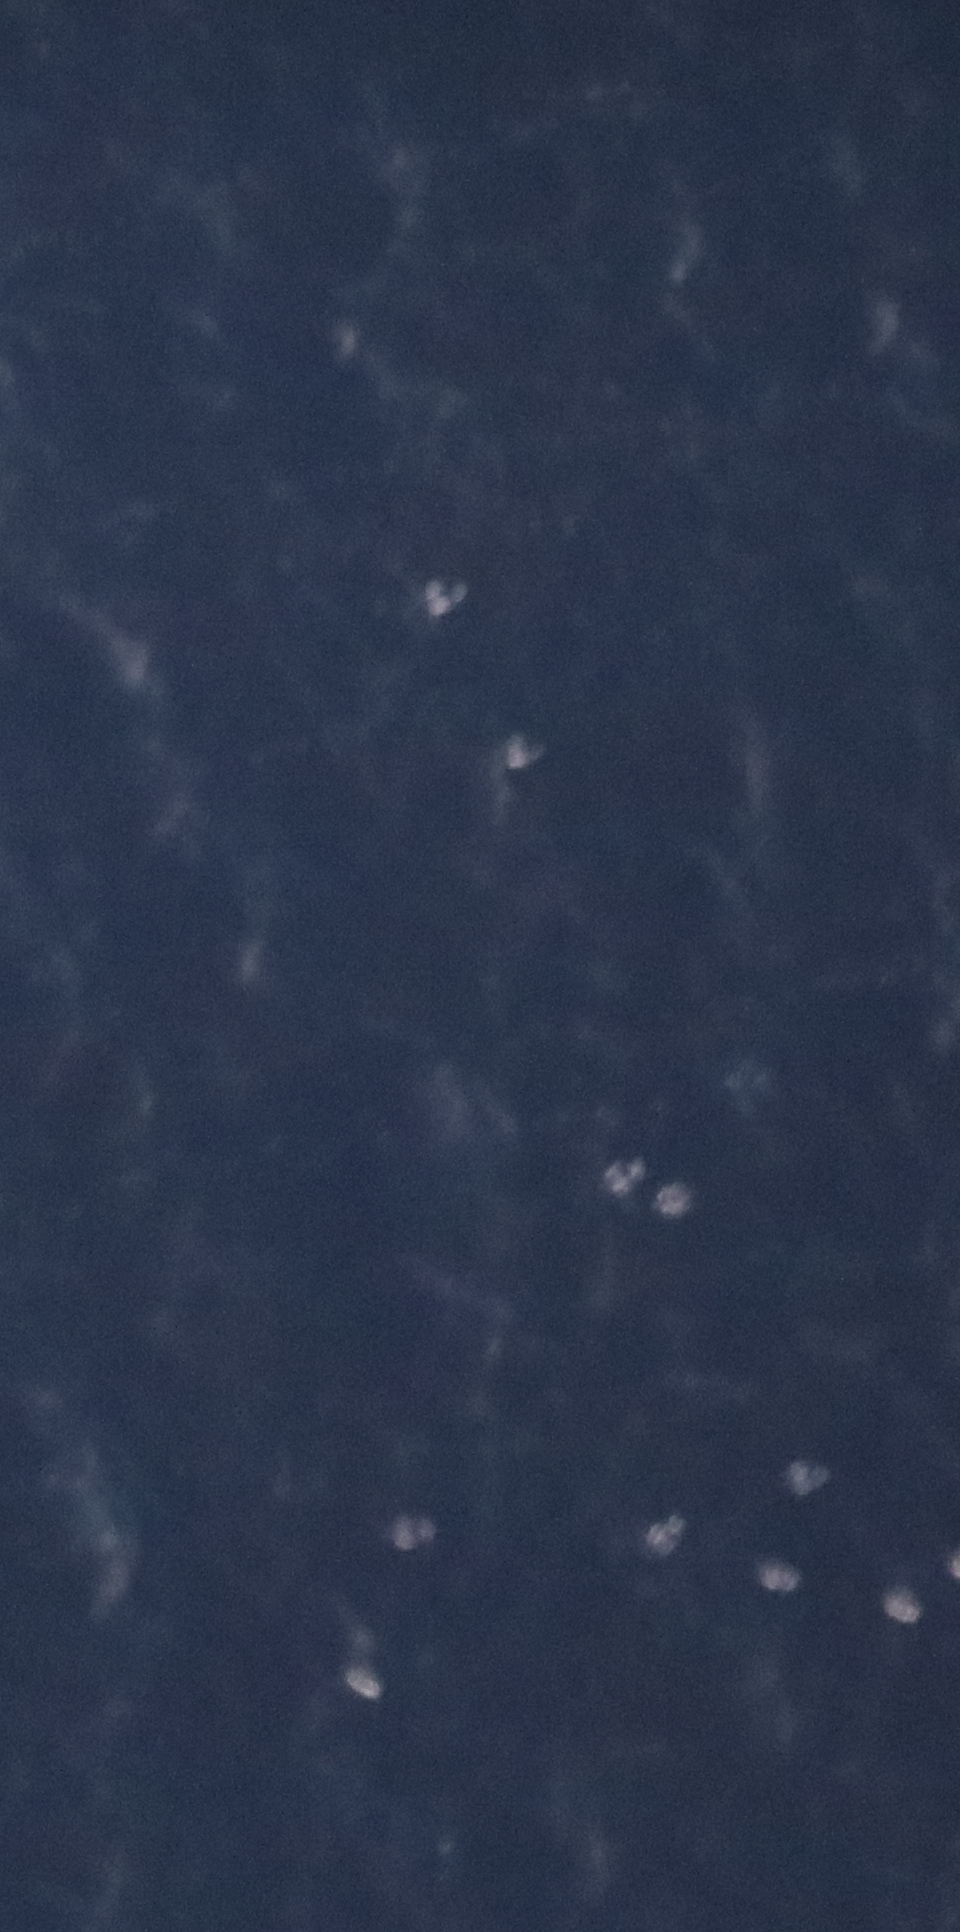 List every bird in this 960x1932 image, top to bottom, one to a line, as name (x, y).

brant (438, 594)
brant (524, 753)
brant (619, 1177)
brant (672, 1198)
brant (806, 1475)
brant (413, 1533)
brant (663, 1539)
brant (779, 1574)
brant (902, 1605)
brant (366, 1682)